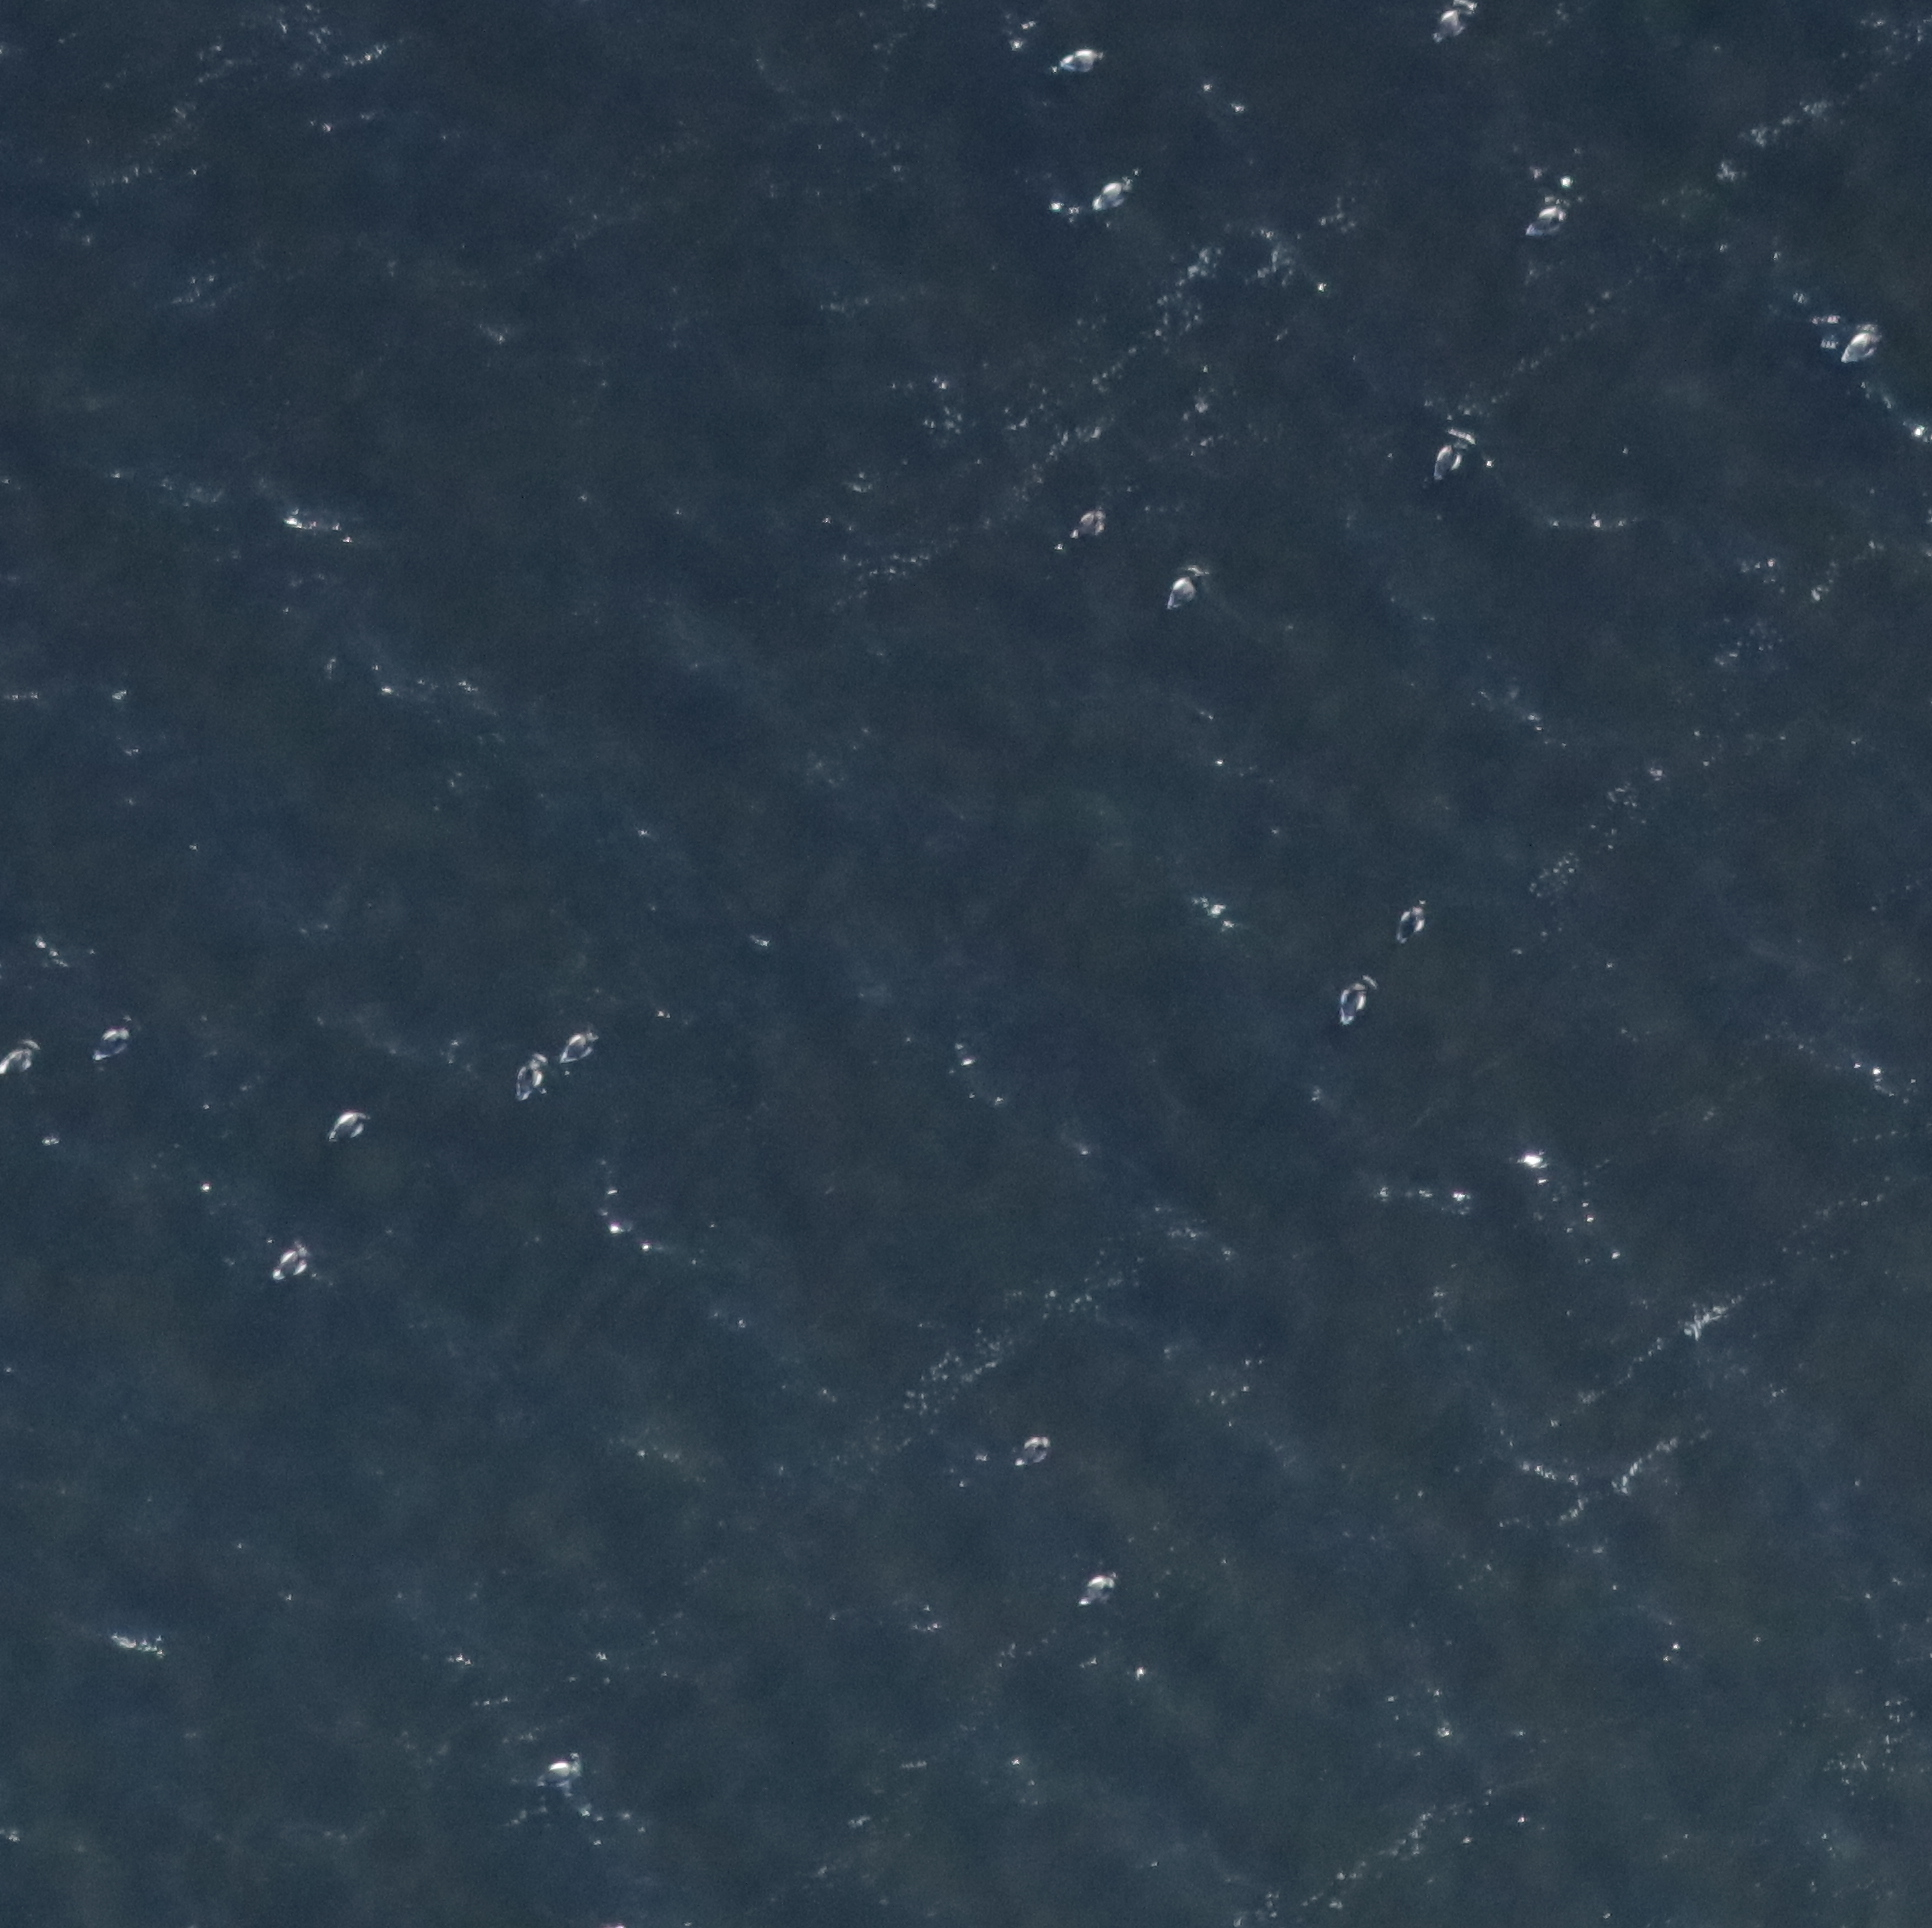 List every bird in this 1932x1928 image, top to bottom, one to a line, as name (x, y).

brant (1449, 21)
brant (1085, 61)
brant (1113, 197)
brant (1549, 222)
brant (1859, 346)
brant (1446, 459)
brant (1088, 524)
brant (1186, 591)
brant (1411, 924)
brant (1355, 1002)
brant (112, 1044)
brant (578, 1045)
brant (15, 1064)
brant (530, 1076)
brant (349, 1133)
brant (291, 1263)
brant (1035, 1451)
brant (1096, 1592)
brant (560, 1775)